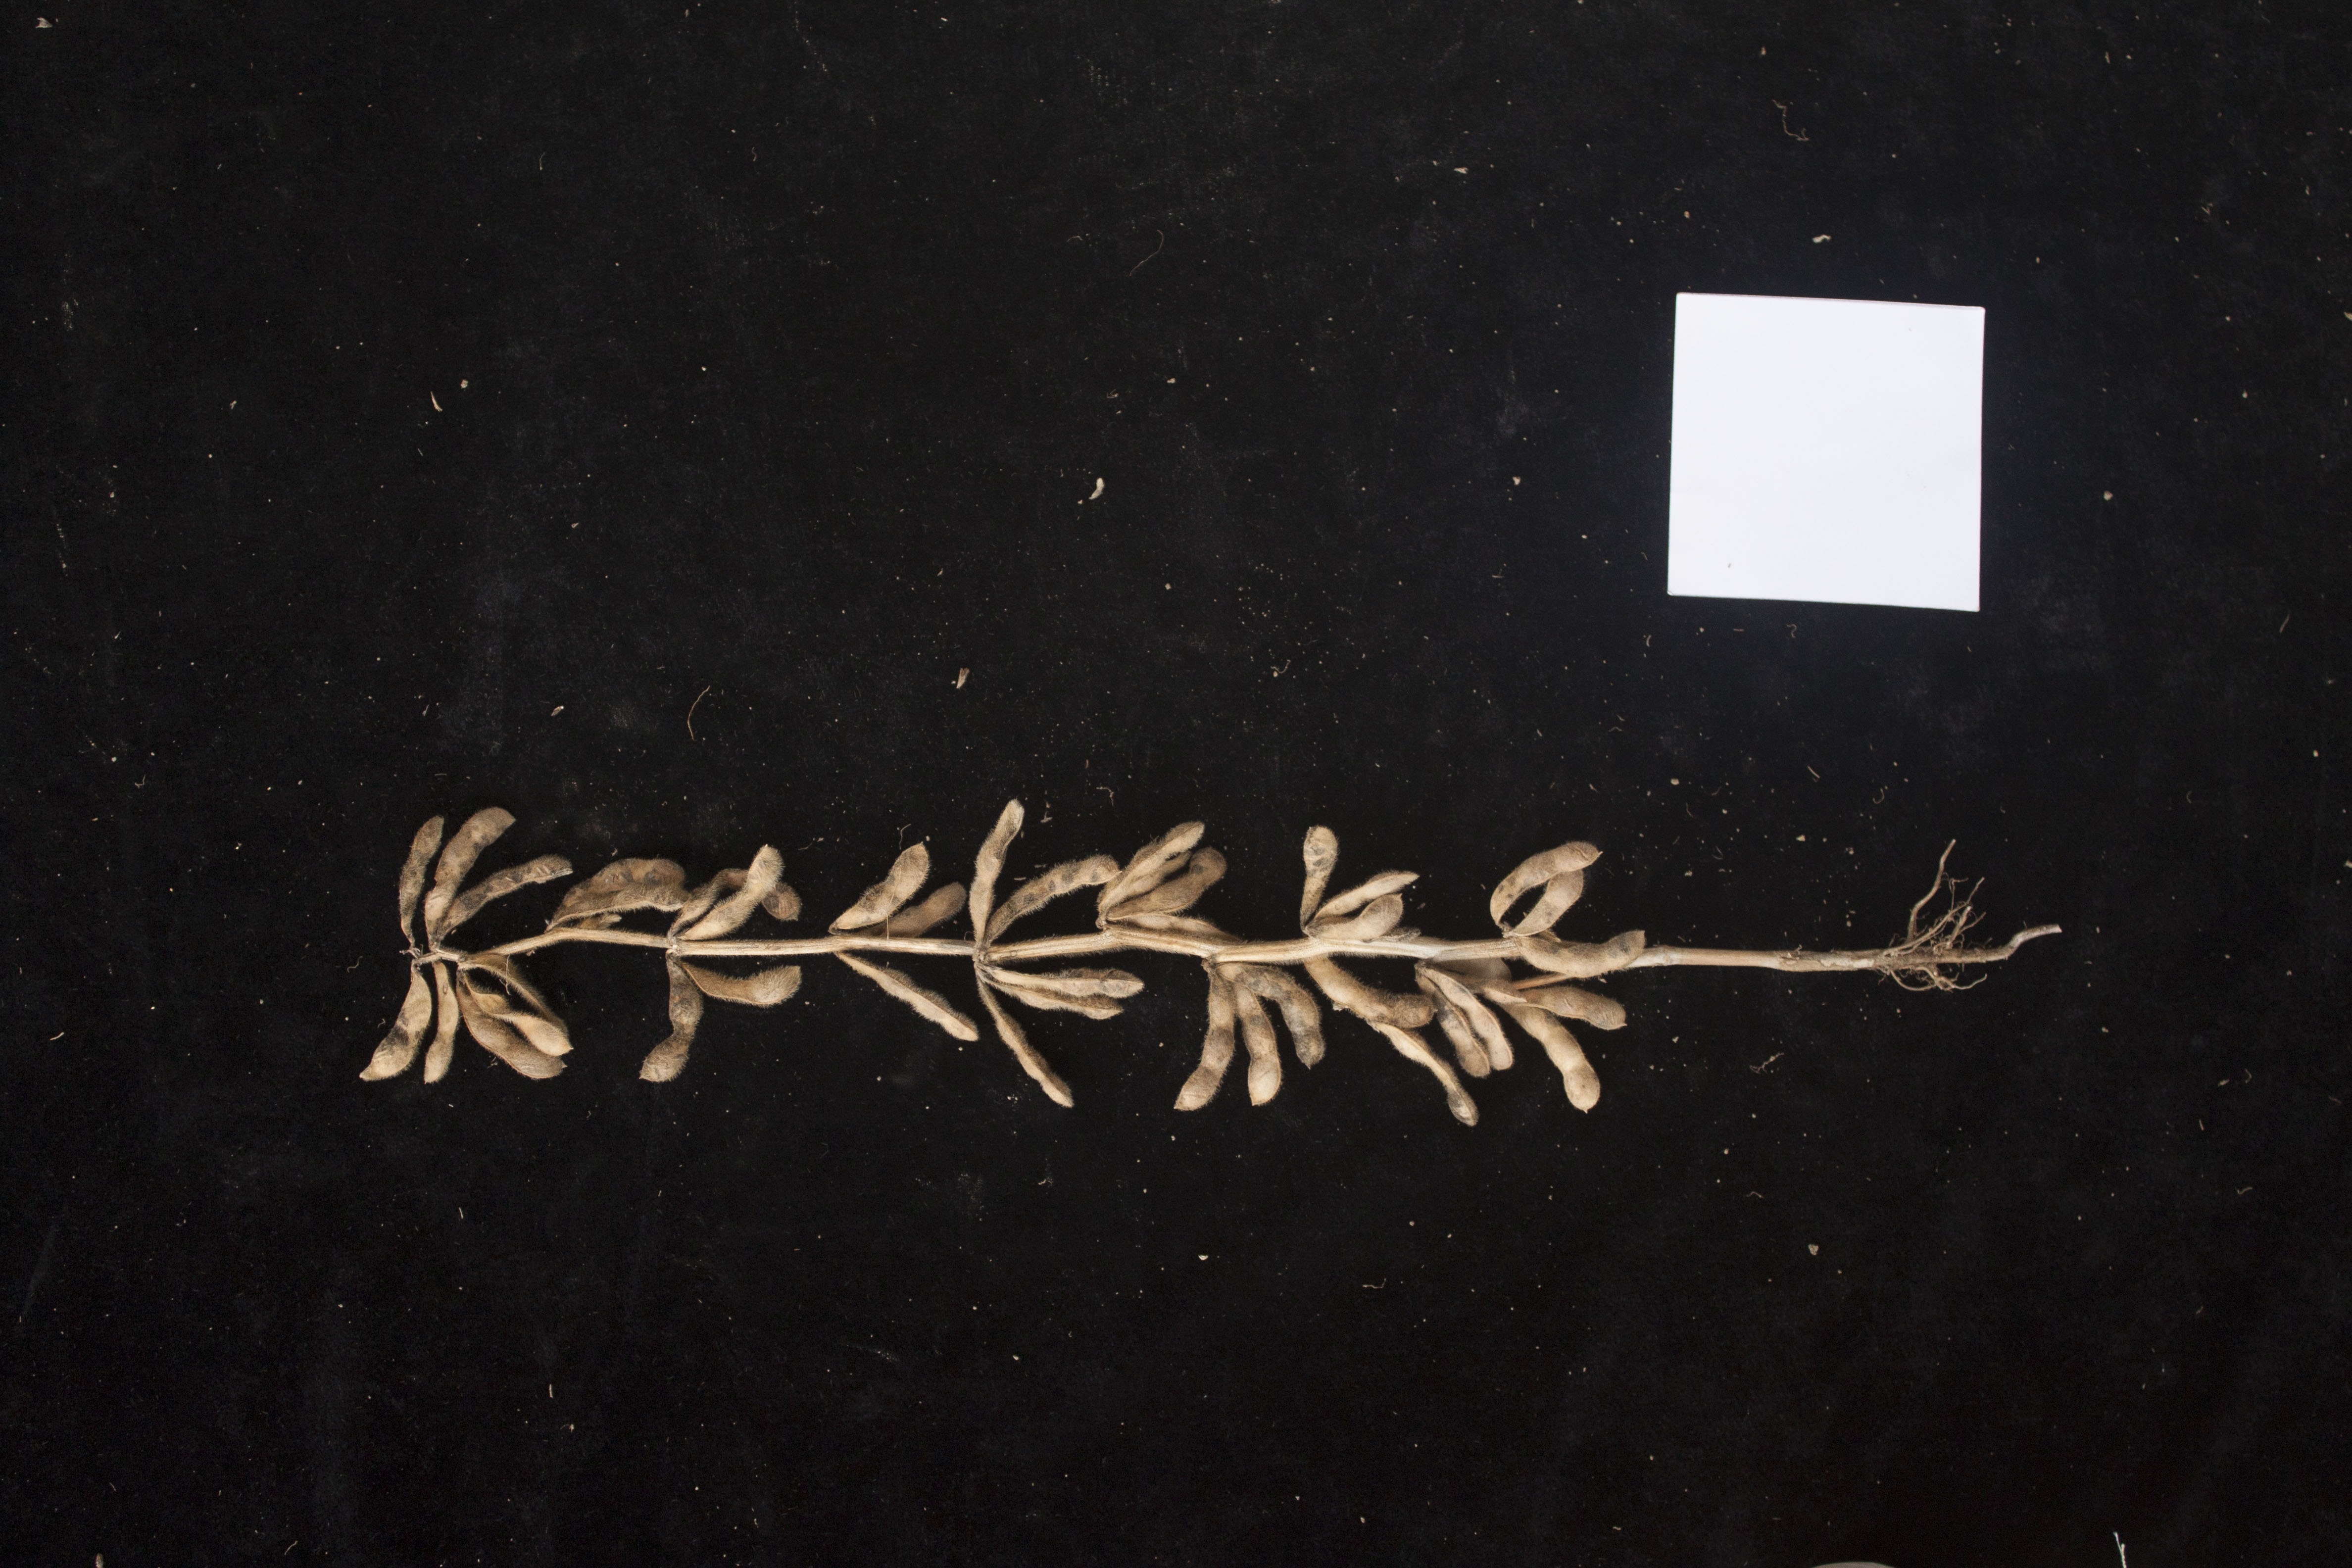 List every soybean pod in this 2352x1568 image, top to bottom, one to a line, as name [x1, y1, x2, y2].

soybean pod [968, 802, 1024, 944]
soybean pod [424, 808, 512, 951]
soybean pod [399, 818, 444, 944]
soybean pod [1097, 823, 1203, 910]
soybean pod [1301, 828, 1336, 925]
soybean pod [1491, 842, 1601, 924]
soybean pod [675, 845, 783, 941]
soybean pod [831, 845, 928, 931]
soybean pod [1100, 848, 1225, 923]
soybean pod [438, 857, 573, 945]
soybean pod [549, 859, 684, 926]
soybean pod [988, 859, 1118, 941]
soybean pod [667, 869, 801, 936]
soybean pod [1504, 871, 1584, 938]
soybean pod [1316, 874, 1418, 922]
soybean pod [867, 883, 963, 936]
soybean pod [549, 885, 690, 931]
soybean pod [1309, 895, 1401, 943]
soybean pod [1519, 931, 1644, 978]
soybean pod [839, 955, 977, 1043]
soybean pod [1301, 956, 1438, 1030]
soybean pod [641, 962, 704, 1084]
soybean pod [424, 964, 459, 1083]
soybean pod [1216, 964, 1323, 1067]
soybean pod [679, 965, 800, 1007]
soybean pod [981, 965, 1142, 999]
soybean pod [1415, 966, 1511, 1070]
soybean pod [361, 967, 431, 1081]
soybean pod [458, 971, 575, 1056]
soybean pod [1175, 976, 1236, 1112]
soybean pod [1416, 980, 1489, 1080]
soybean pod [978, 981, 1073, 1109]
soybean pod [456, 983, 565, 1080]
soybean pod [1230, 983, 1282, 1104]
soybean pod [986, 985, 1124, 1022]
soybean pod [1485, 987, 1625, 1029]
soybean pod [1505, 1009, 1601, 1112]
soybean pod [1367, 1024, 1476, 1129]